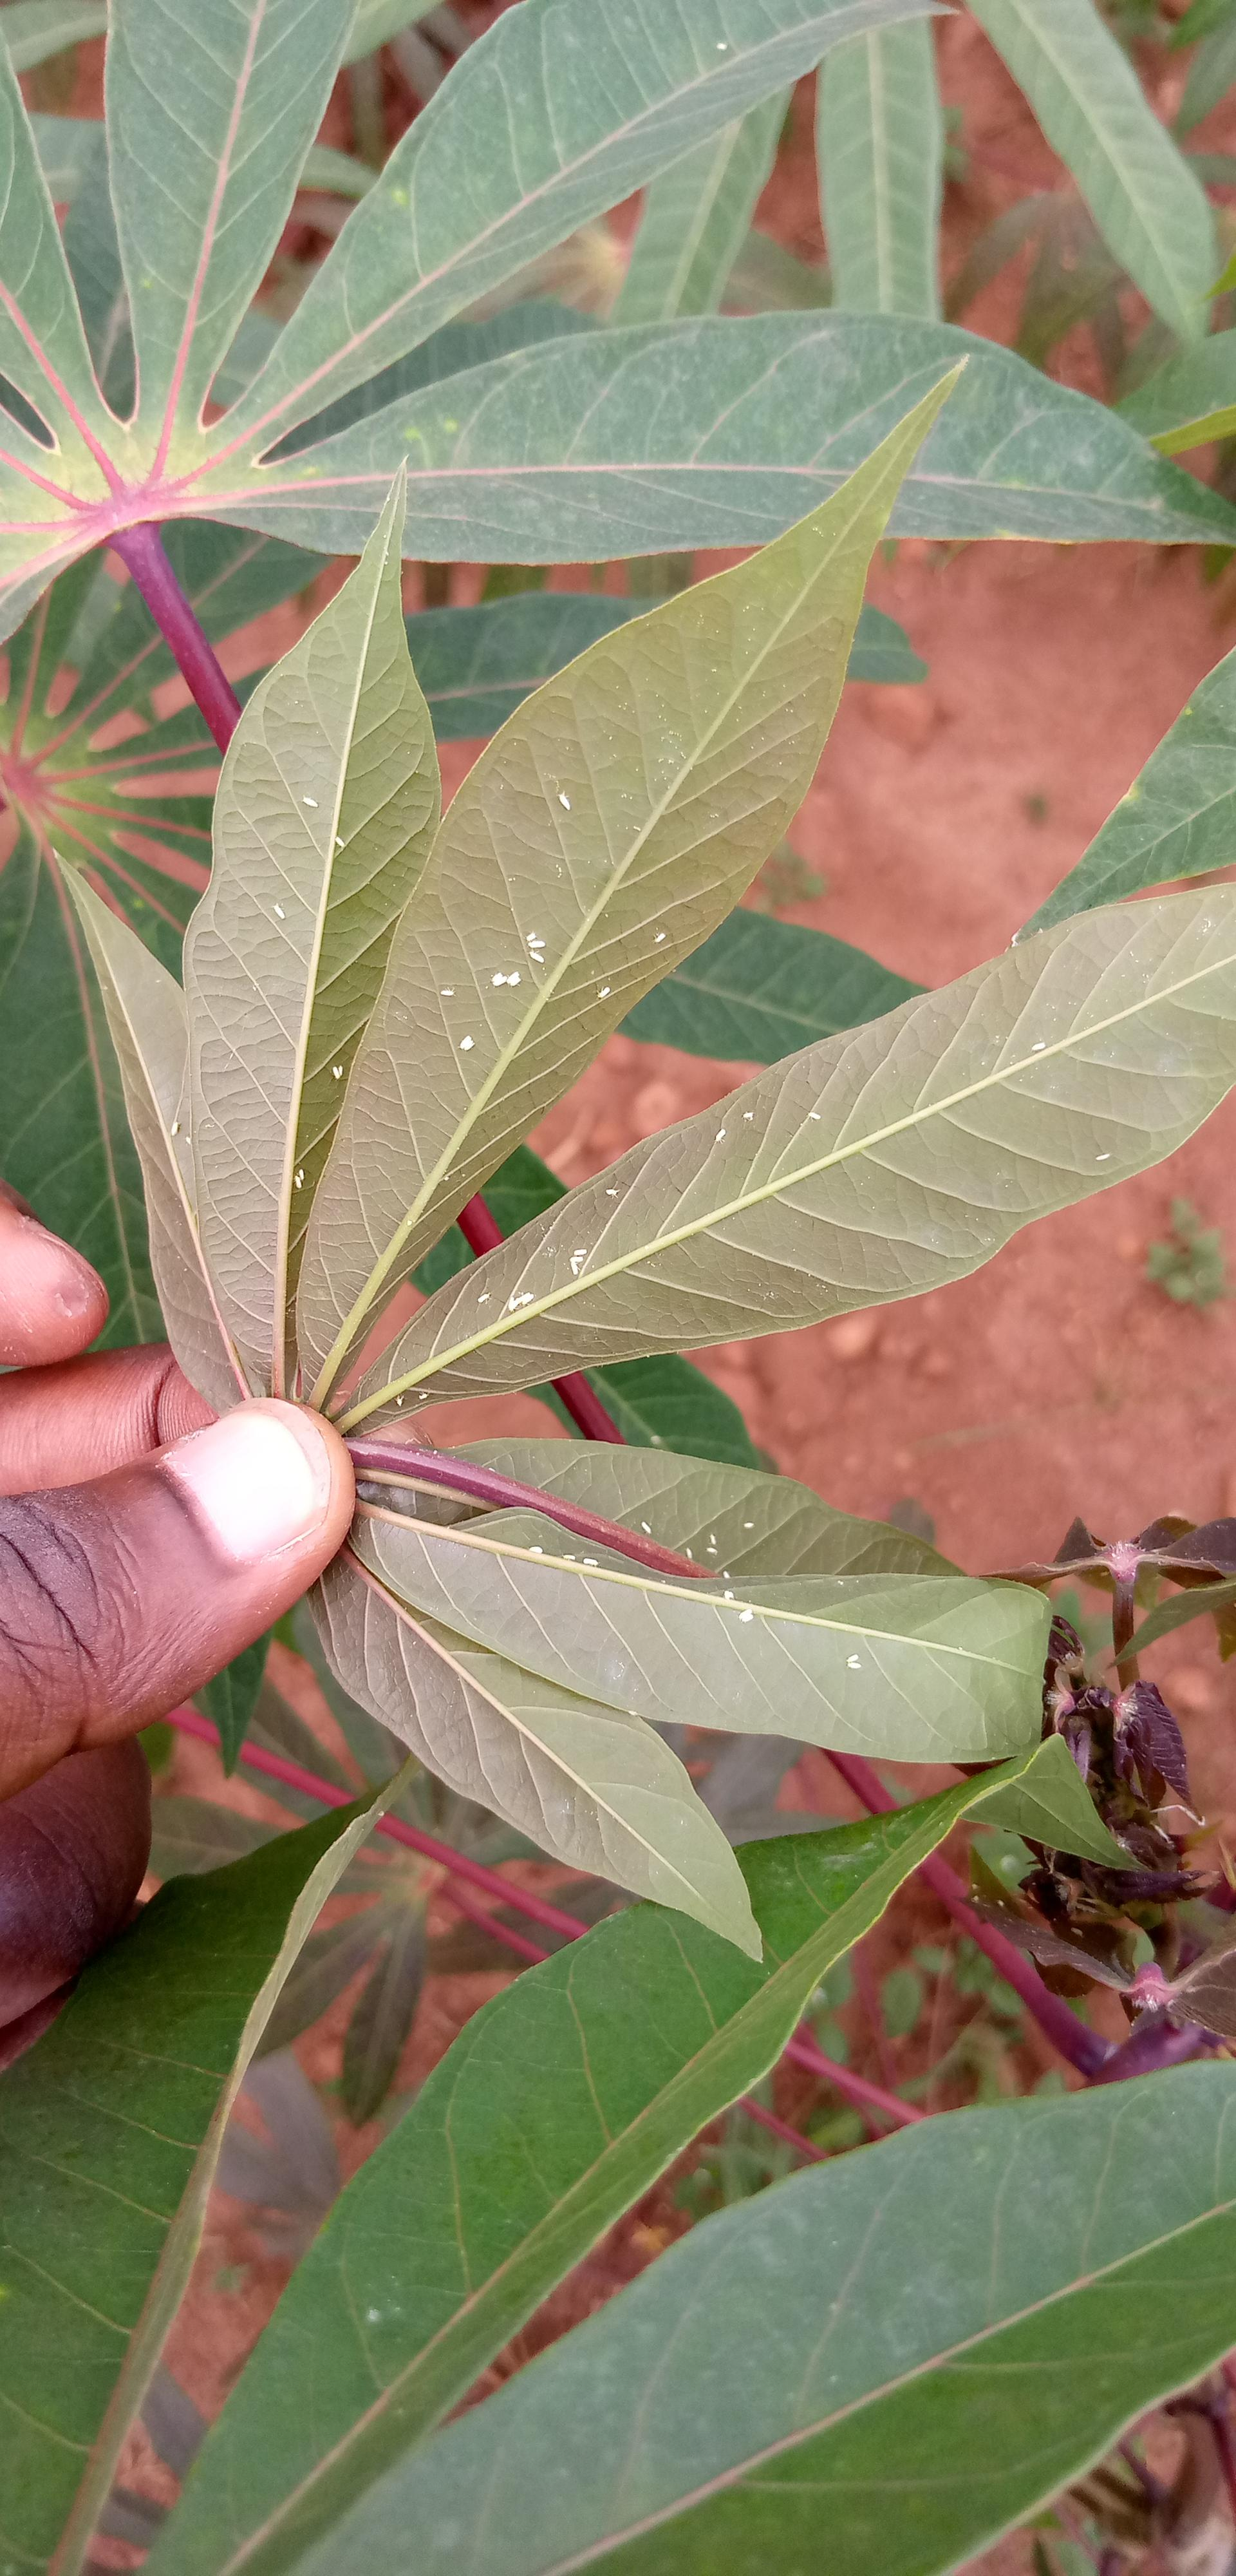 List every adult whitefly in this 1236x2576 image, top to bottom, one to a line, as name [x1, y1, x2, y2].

whitefly [551, 782, 577, 812]
whitefly [288, 788, 327, 816]
whitefly [327, 828, 357, 853]
whitefly [256, 895, 296, 925]
whitefly [642, 918, 673, 959]
whitefly [512, 920, 555, 971]
whitefly [519, 927, 558, 972]
whitefly [481, 959, 512, 1003]
whitefly [502, 963, 529, 997]
whitefly [429, 981, 458, 1001]
whitefly [583, 981, 614, 1008]
whitefly [447, 1030, 491, 1053]
whitefly [1028, 1036, 1048, 1064]
whitefly [319, 1041, 373, 1089]
whitefly [738, 1096, 762, 1127]
whitefly [794, 1106, 835, 1135]
whitefly [162, 1117, 192, 1146]
whitefly [712, 1119, 737, 1151]
whitefly [1091, 1141, 1114, 1168]
whitefly [277, 1158, 332, 1198]
whitefly [256, 1159, 321, 1197]
whitefly [600, 1173, 646, 1207]
whitefly [561, 1228, 603, 1283]
whitefly [558, 1246, 619, 1273]
whitefly [464, 1283, 494, 1311]
whitefly [506, 1285, 545, 1319]
whitefly [387, 1369, 425, 1416]
whitefly [413, 1376, 443, 1401]
whitefly [698, 1505, 729, 1572]
whitefly [737, 1506, 760, 1536]
whitefly [635, 1508, 668, 1541]
whitefly [699, 1526, 741, 1562]
whitefly [671, 1537, 700, 1568]
whitefly [526, 1540, 555, 1560]
whitefly [550, 1540, 577, 1569]
whitefly [583, 1551, 601, 1573]
whitefly [715, 1567, 744, 1584]
whitefly [722, 1584, 758, 1611]
whitefly [726, 1600, 769, 1628]
whitefly [832, 1642, 873, 1672]
whitefly [836, 1645, 867, 1679]